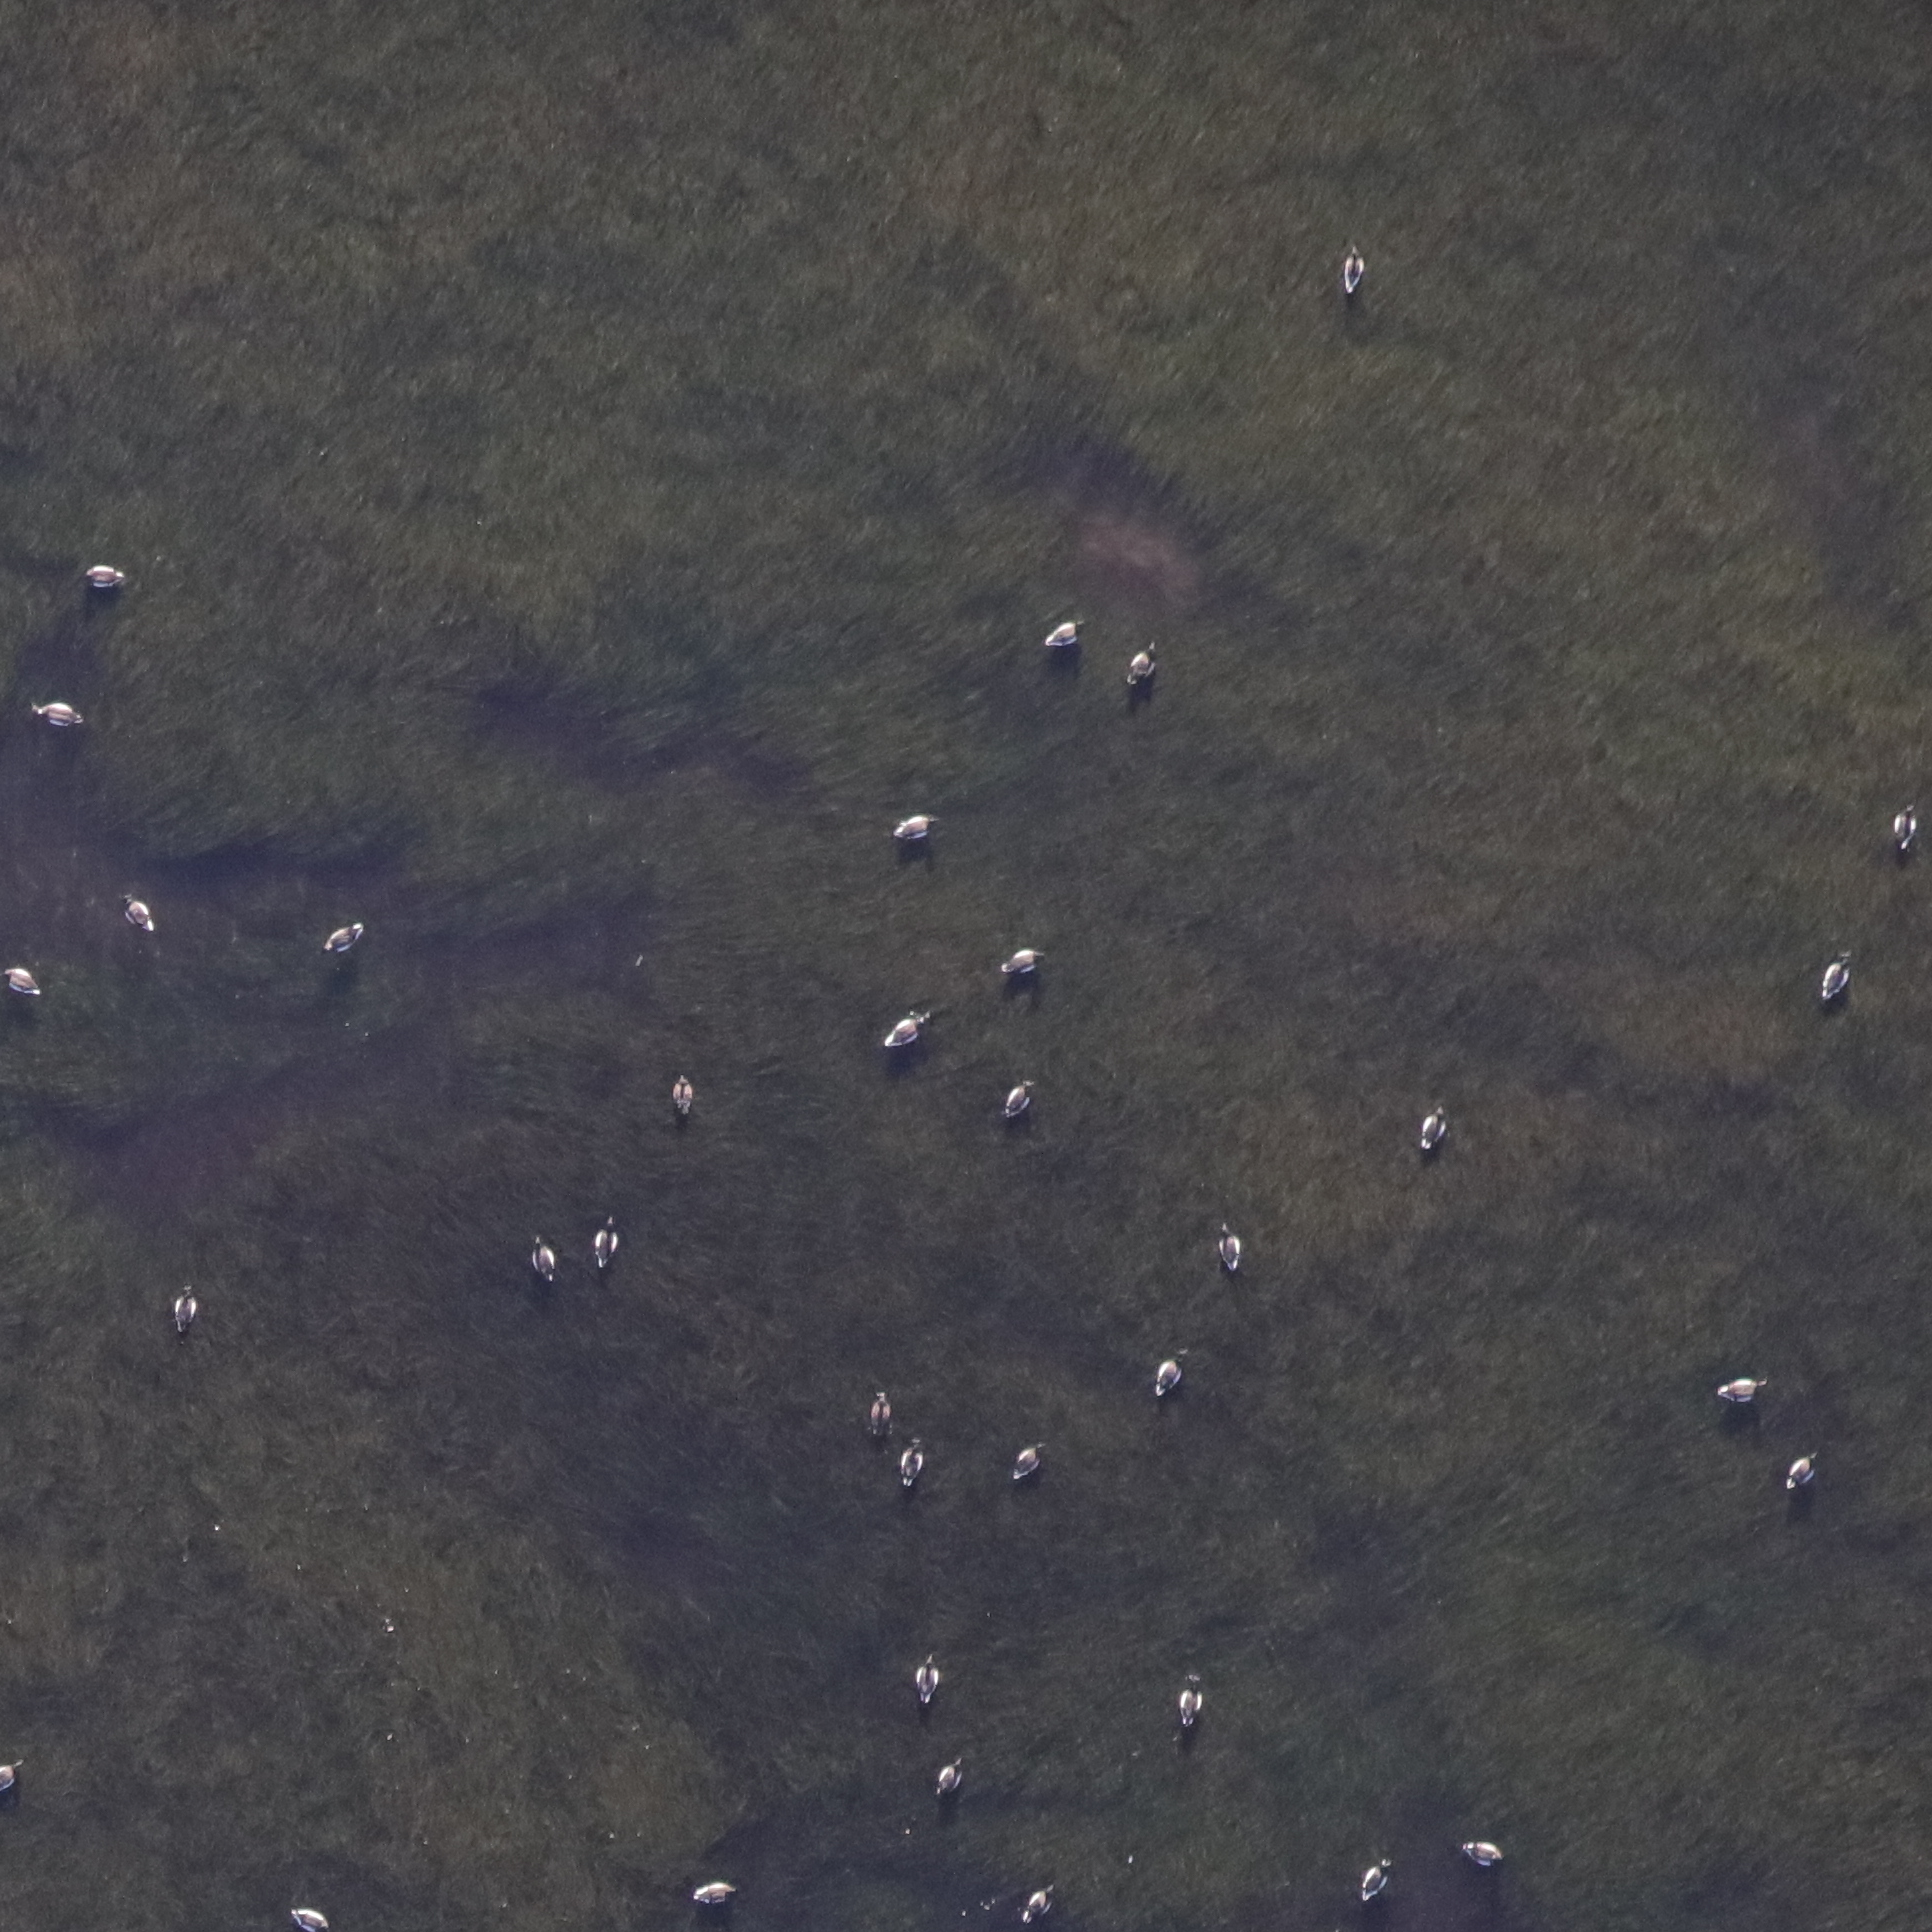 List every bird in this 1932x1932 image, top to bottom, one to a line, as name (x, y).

brant (1353, 271)
brant (105, 577)
brant (1062, 636)
brant (1142, 666)
brant (59, 715)
brant (1904, 827)
brant (915, 828)
brant (139, 913)
brant (342, 939)
brant (1021, 963)
brant (1835, 978)
brant (22, 980)
brant (905, 1029)
brant (681, 1095)
brant (1018, 1099)
brant (1434, 1128)
brant (604, 1242)
brant (1230, 1249)
brant (543, 1258)
brant (184, 1309)
brant (1168, 1374)
brant (1741, 1389)
brant (879, 1413)
brant (1026, 1460)
brant (911, 1464)
brant (1802, 1470)
brant (927, 1678)
brant (1191, 1702)
brant (1, 1779)
brant (949, 1780)
brant (1484, 1853)
brant (1376, 1878)
brant (715, 1892)
brant (1038, 1902)
brant (310, 1920)